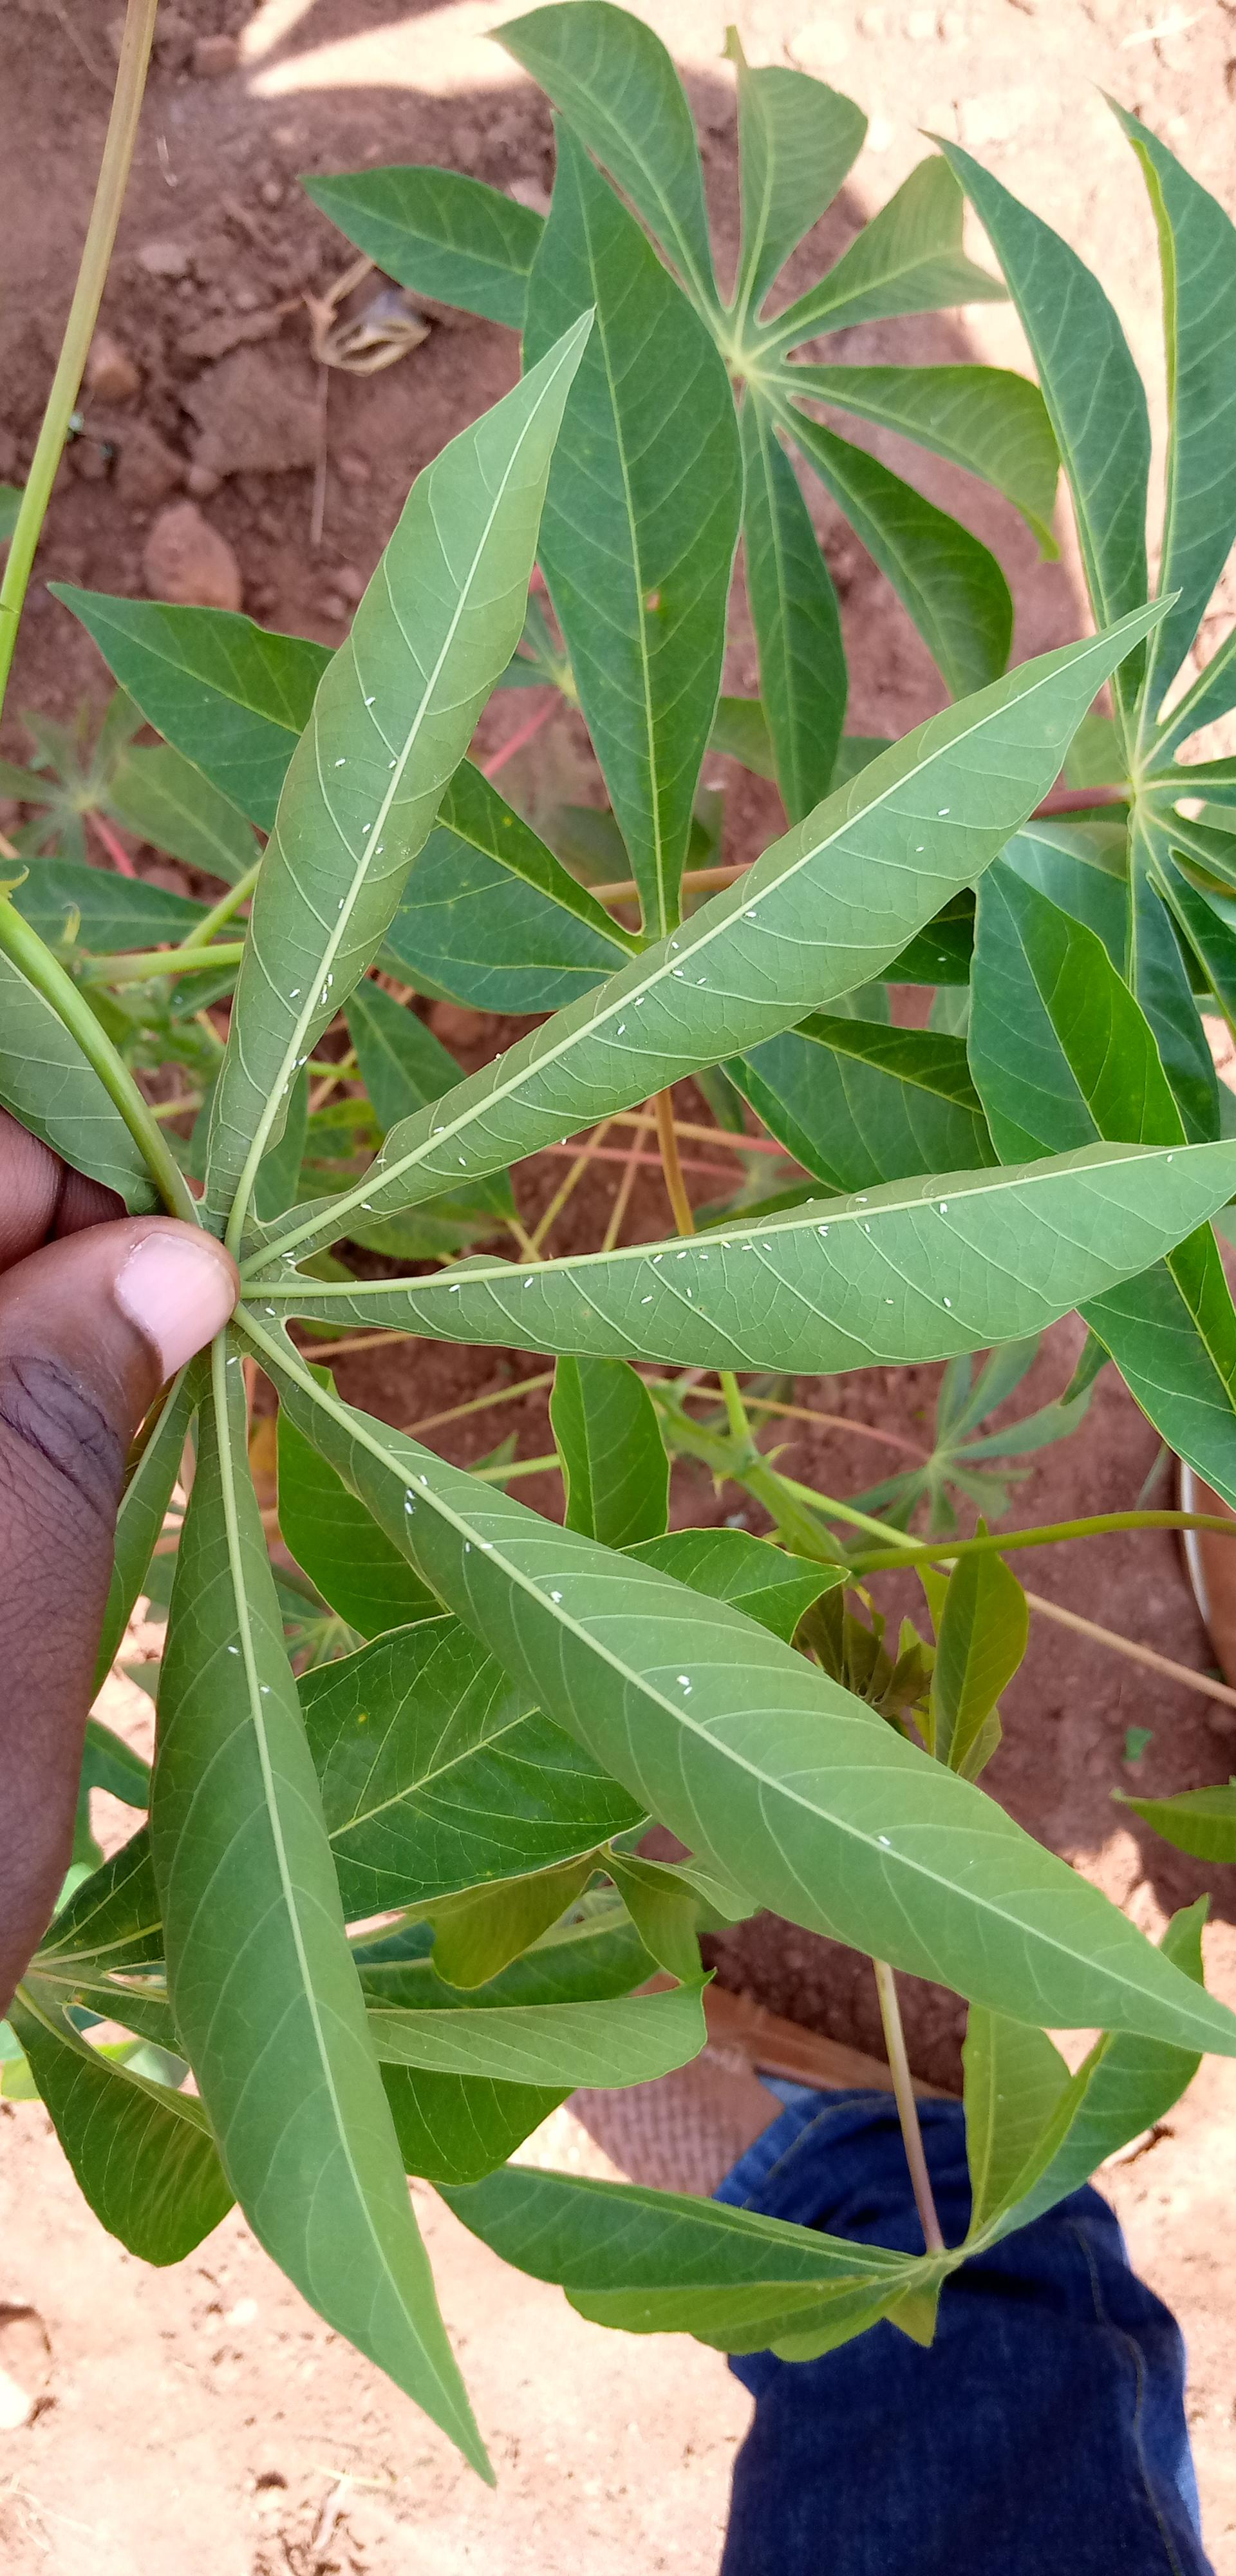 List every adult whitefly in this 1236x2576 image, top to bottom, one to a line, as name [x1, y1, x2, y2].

whitefly [362, 694, 379, 708]
whitefly [332, 756, 348, 770]
whitefly [386, 758, 398, 770]
whitefly [935, 806, 951, 819]
whitefly [359, 822, 372, 835]
whitefly [373, 844, 386, 857]
whitefly [912, 845, 926, 855]
whitefly [336, 896, 344, 911]
whitefly [743, 909, 758, 921]
whitefly [669, 940, 680, 951]
whitefly [934, 954, 948, 963]
whitefly [669, 967, 686, 980]
whitefly [326, 971, 335, 987]
whitefly [693, 975, 707, 987]
whitefly [321, 983, 328, 994]
whitefly [288, 987, 302, 999]
whitefly [320, 993, 328, 1007]
whitefly [631, 996, 646, 1007]
whitefly [615, 1021, 630, 1039]
whitefly [493, 1051, 502, 1061]
whitefly [298, 1054, 309, 1066]
whitefly [290, 1059, 297, 1072]
whitefly [281, 1081, 289, 1096]
whitefly [431, 1124, 445, 1134]
whitefly [559, 1137, 568, 1147]
whitefly [1165, 1152, 1177, 1165]
whitefly [456, 1155, 467, 1168]
whitefly [375, 1156, 389, 1166]
whitefly [850, 1194, 868, 1205]
whitefly [804, 1195, 816, 1204]
whitefly [939, 1200, 944, 1216]
whitefly [357, 1201, 373, 1211]
whitefly [944, 1202, 948, 1215]
whitefly [861, 1220, 873, 1235]
whitefly [816, 1222, 830, 1231]
whitefly [817, 1229, 830, 1239]
whitefly [720, 1239, 732, 1251]
whitefly [760, 1241, 774, 1253]
whitefly [738, 1242, 753, 1253]
whitefly [279, 1249, 295, 1258]
whitefly [673, 1249, 689, 1262]
whitefly [650, 1252, 666, 1265]
whitefly [697, 1252, 710, 1263]
whitefly [285, 1258, 297, 1267]
whitefly [521, 1274, 536, 1291]
whitefly [446, 1282, 462, 1294]
whitefly [684, 1284, 694, 1299]
whitefly [638, 1293, 655, 1305]
whitefly [883, 1295, 897, 1307]
whitefly [941, 1295, 955, 1309]
whitefly [263, 1306, 277, 1318]
whitefly [225, 1354, 239, 1367]
whitefly [417, 1472, 431, 1487]
whitefly [404, 1487, 417, 1500]
whitefly [402, 1501, 415, 1517]
whitefly [462, 1540, 472, 1554]
whitefly [478, 1542, 495, 1551]
whitefly [552, 1590, 564, 1600]
whitefly [550, 1591, 561, 1605]
whitefly [223, 1643, 240, 1656]
whitefly [678, 1674, 690, 1682]
whitefly [675, 1676, 689, 1687]
whitefly [257, 1683, 272, 1696]
whitefly [682, 1685, 693, 1696]
whitefly [876, 1832, 892, 1846]